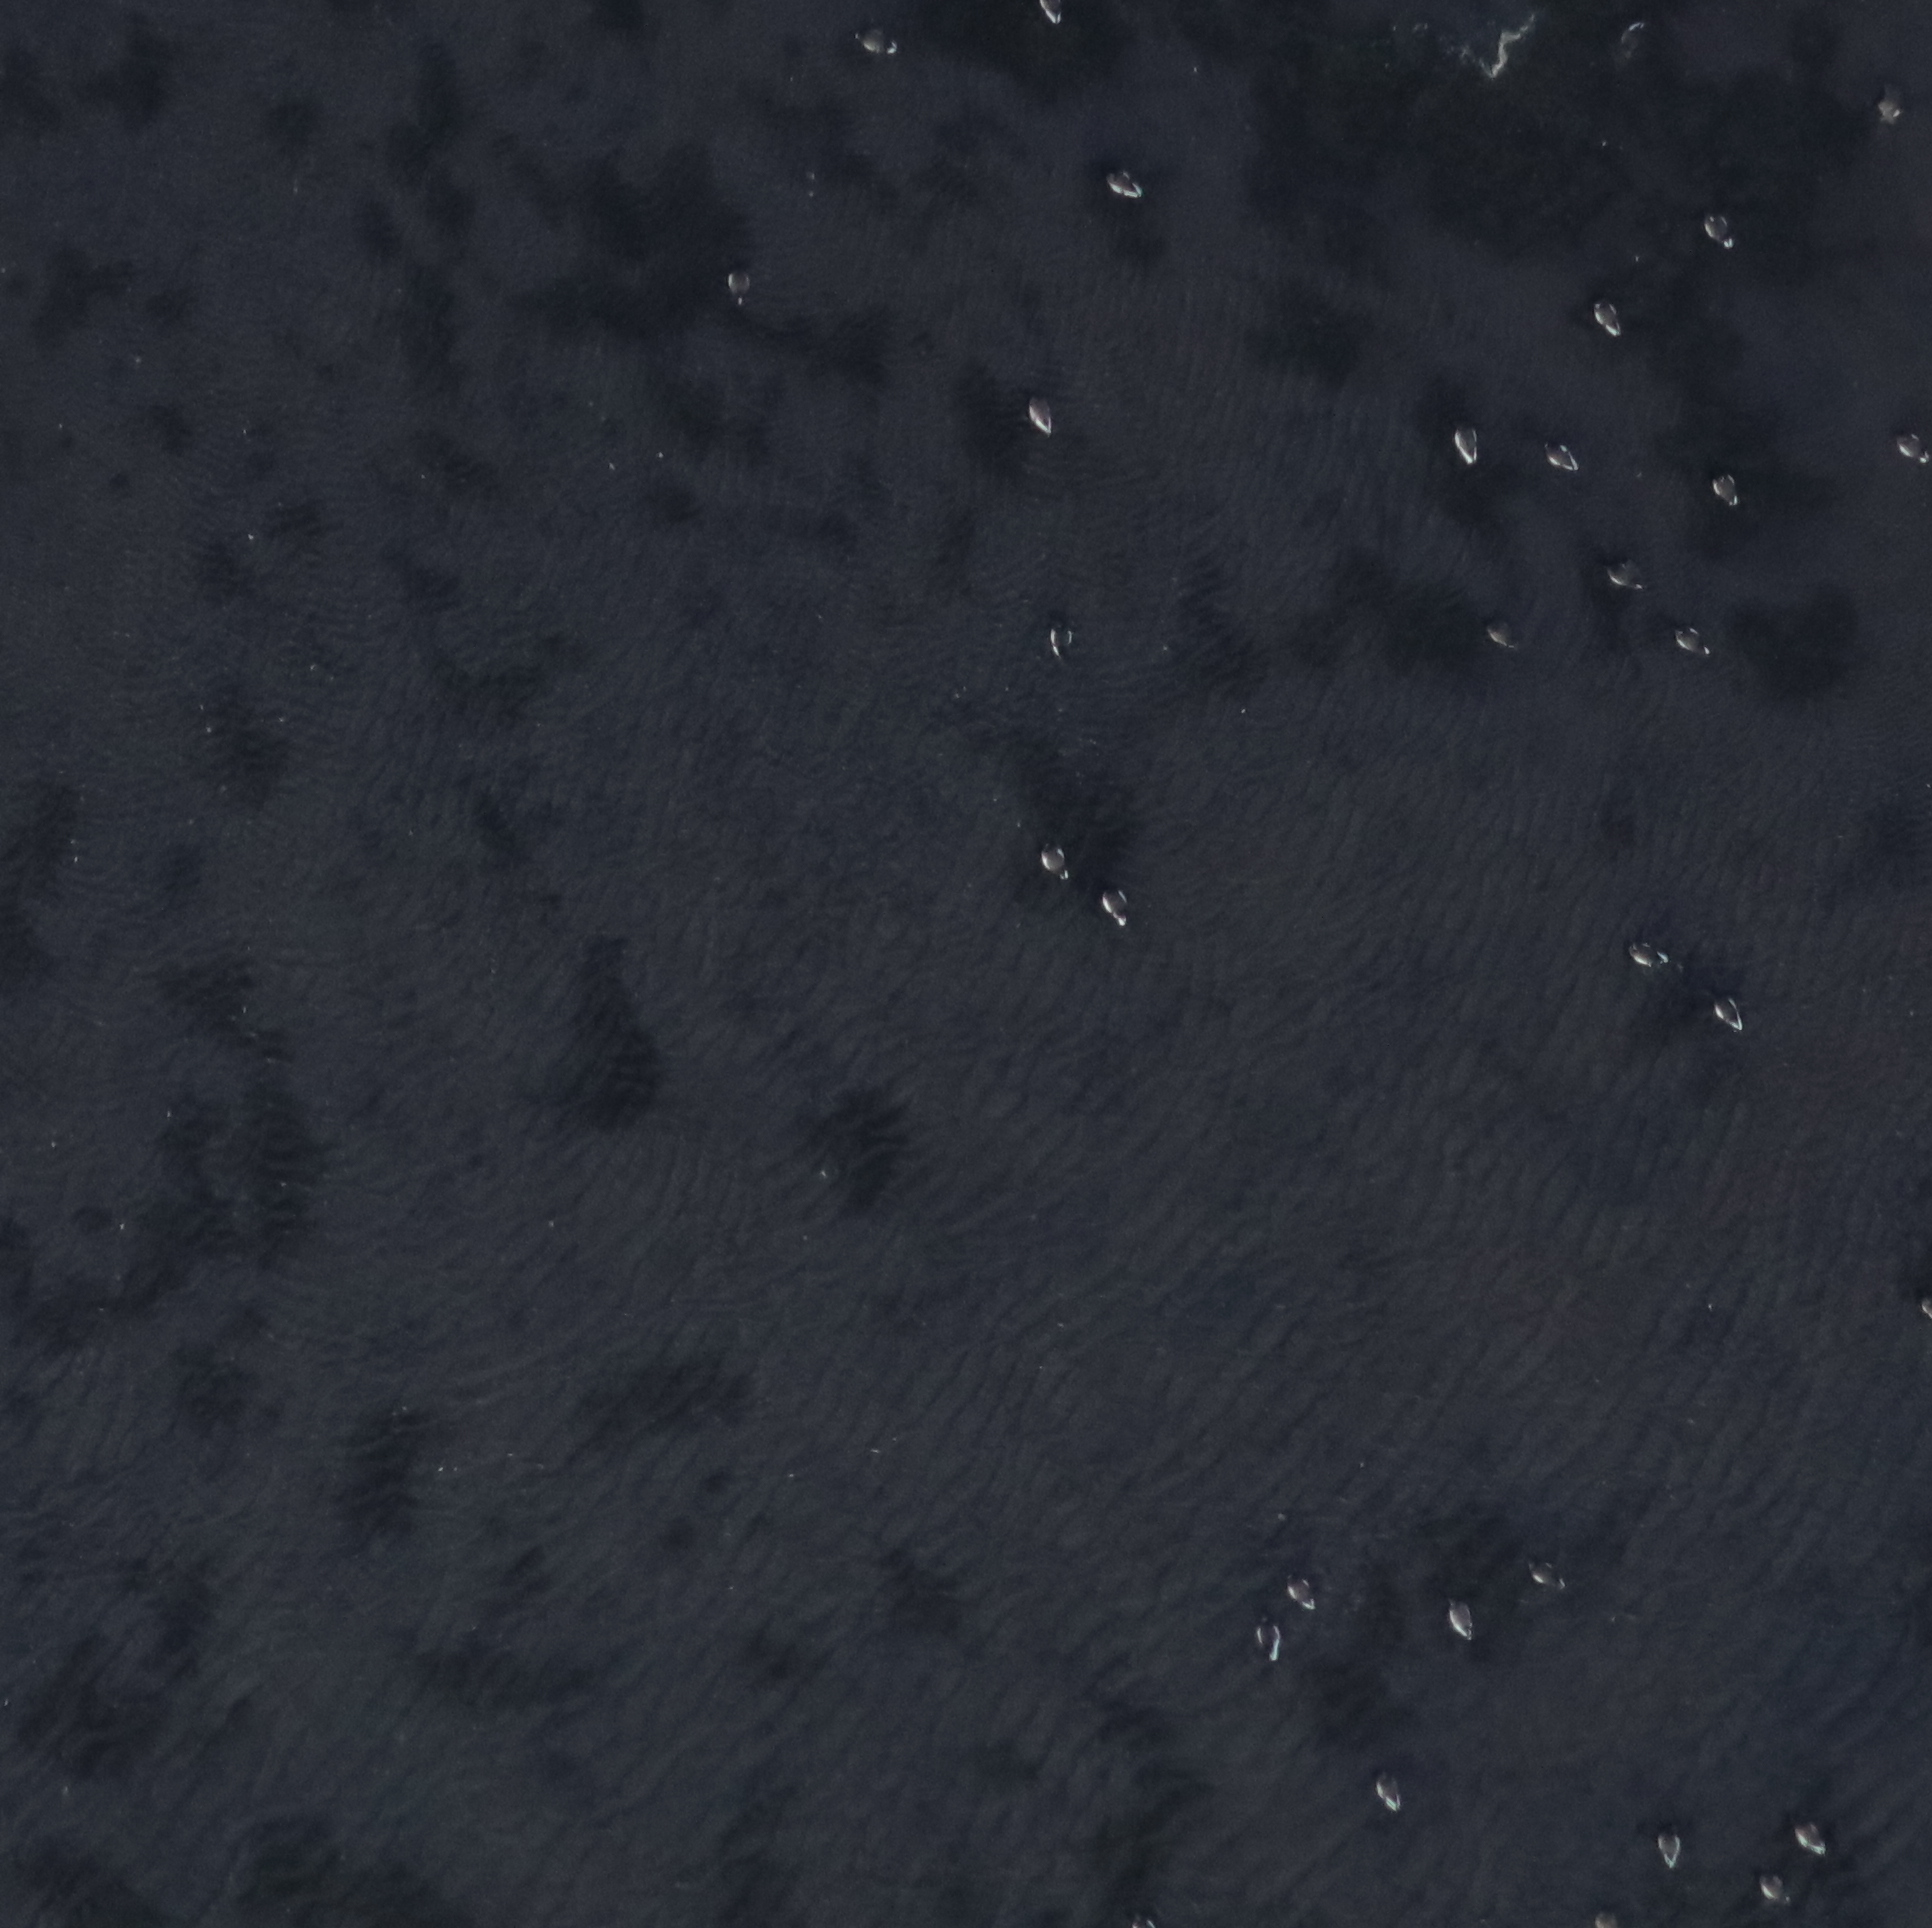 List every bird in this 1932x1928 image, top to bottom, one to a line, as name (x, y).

brant (1052, 2)
brant (1631, 35)
brant (875, 41)
brant (1890, 108)
brant (1121, 180)
brant (1718, 228)
brant (740, 283)
brant (1606, 315)
brant (1038, 411)
brant (1466, 439)
brant (1912, 446)
brant (1558, 455)
brant (1725, 487)
brant (1625, 573)
brant (1499, 635)
brant (1690, 638)
brant (1061, 639)
brant (1054, 860)
brant (1113, 903)
brant (1644, 952)
brant (1727, 1011)
brant (1547, 1574)
brant (1300, 1589)
brant (1461, 1616)
brant (1266, 1636)
brant (1387, 1789)
brant (1809, 1833)
brant (1670, 1844)
brant (1773, 1886)